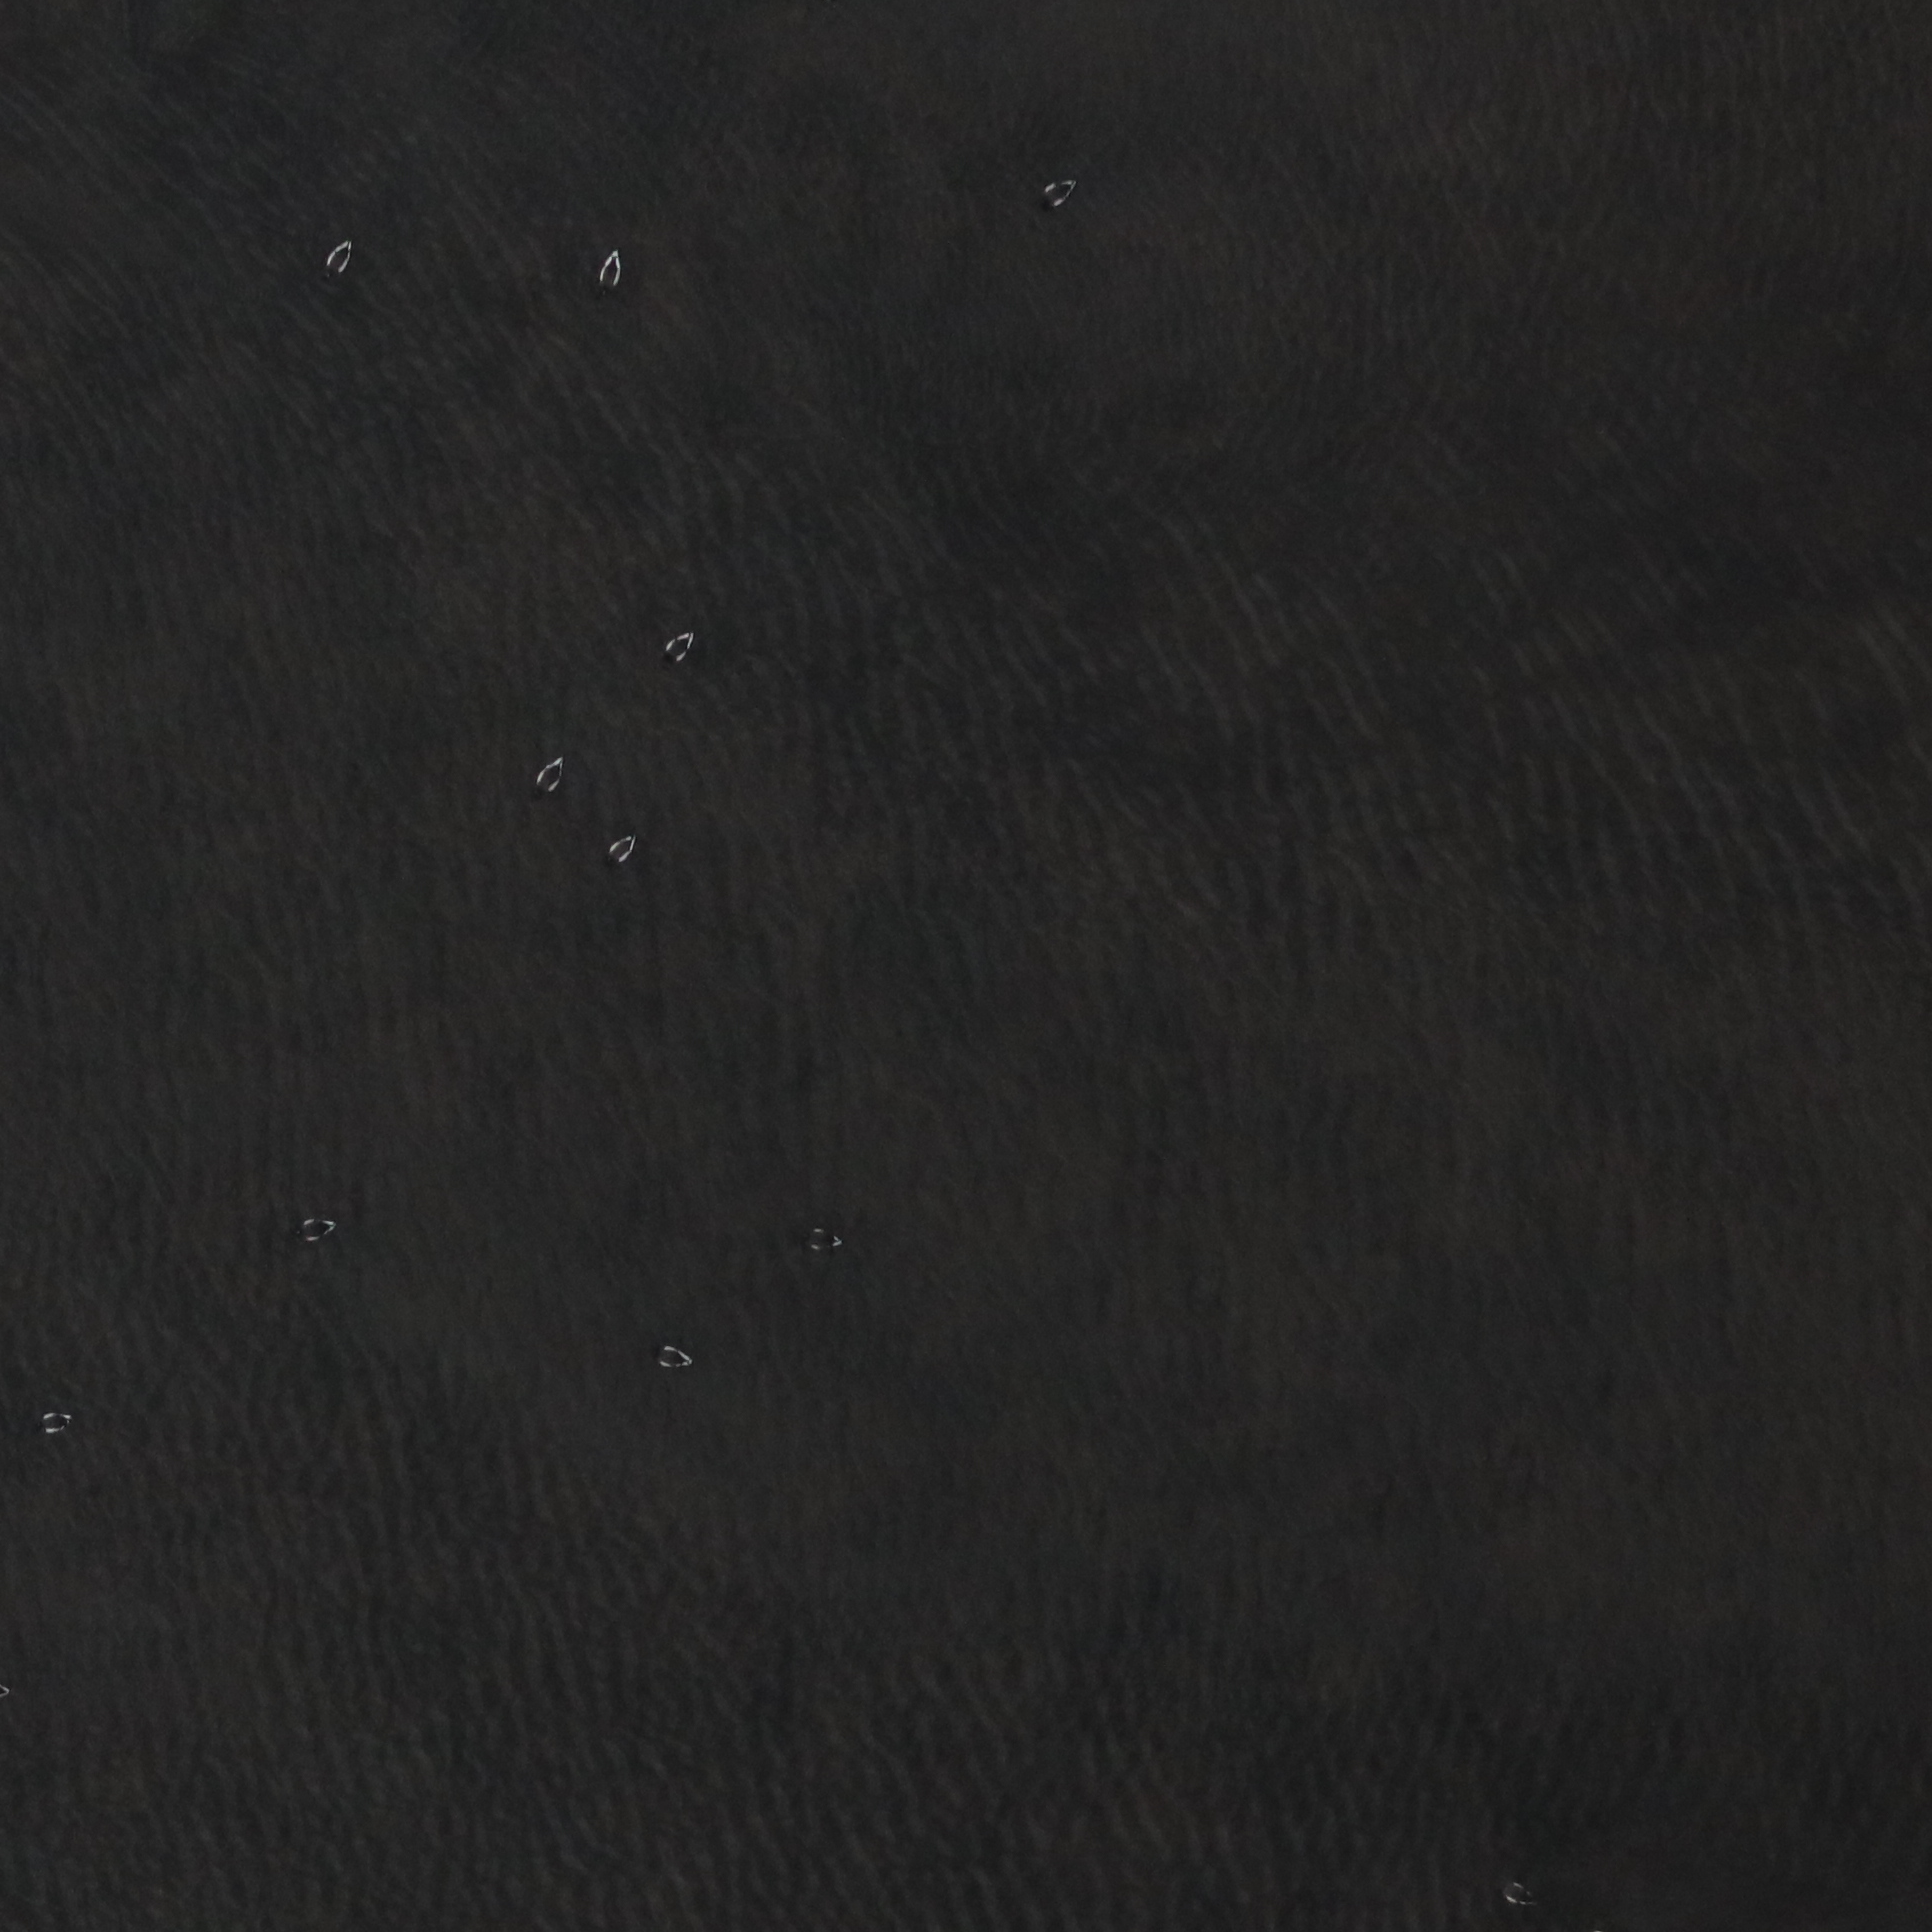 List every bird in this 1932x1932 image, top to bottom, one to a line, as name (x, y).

brant (1058, 193)
brant (338, 258)
brant (608, 273)
brant (678, 648)
brant (551, 776)
brant (621, 849)
brant (315, 1231)
brant (823, 1239)
brant (673, 1356)
brant (56, 1421)
brant (1514, 1893)